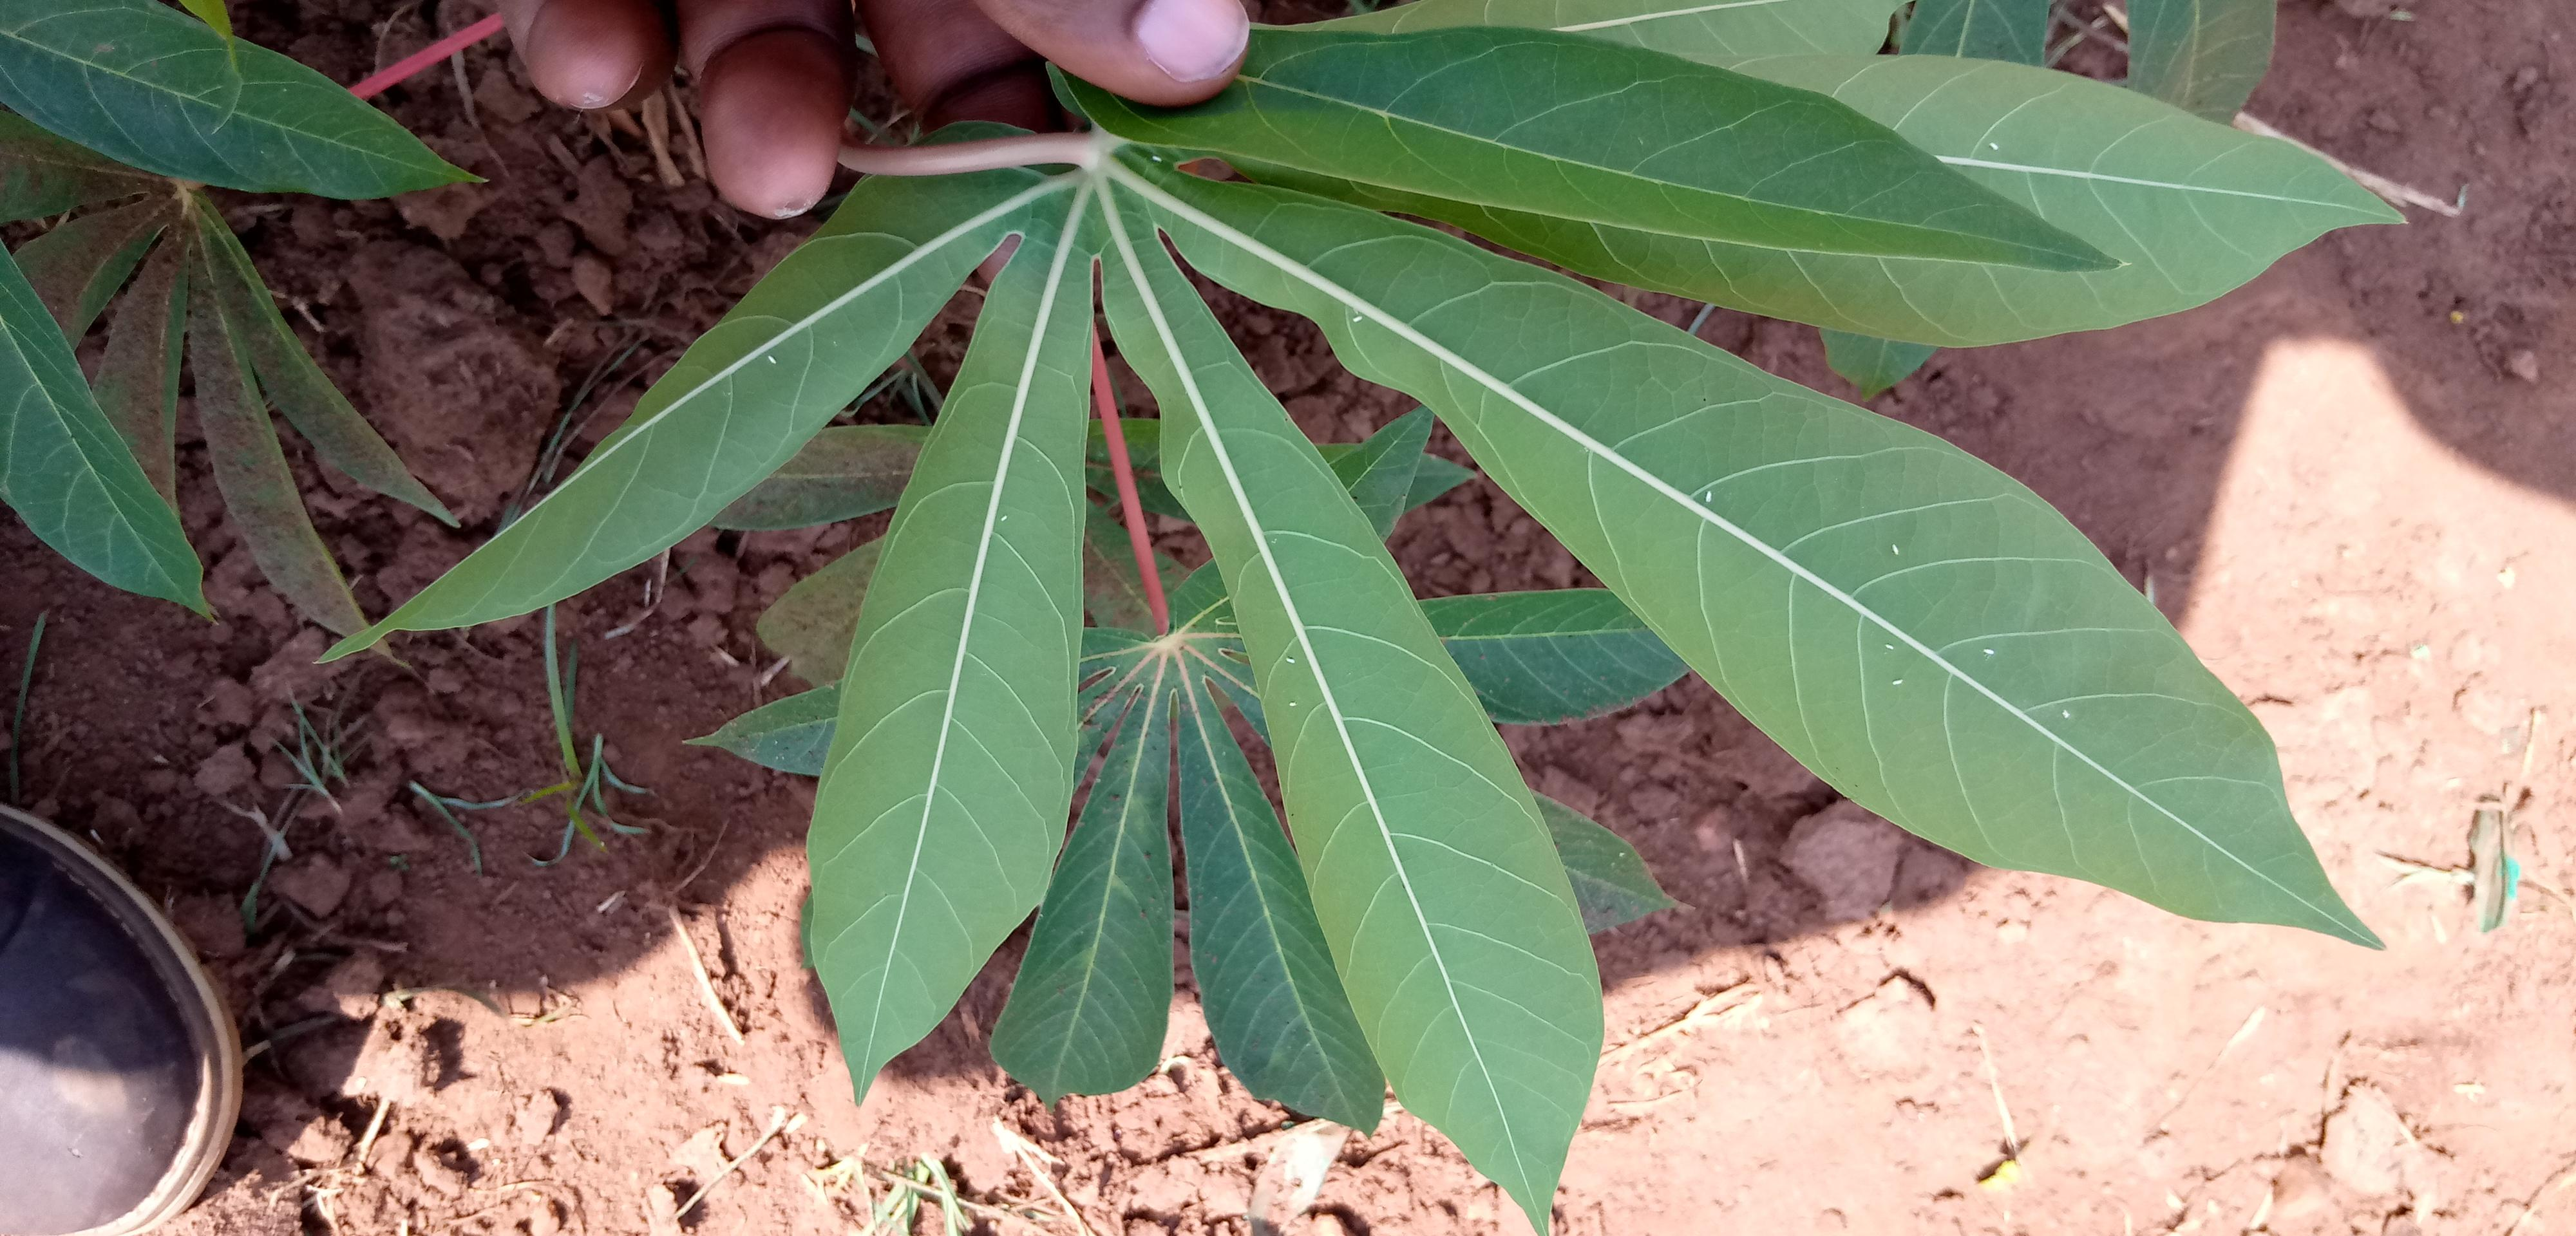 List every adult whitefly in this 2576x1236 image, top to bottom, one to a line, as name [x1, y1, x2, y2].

whitefly [1142, 140, 1165, 174]
whitefly [1340, 303, 1372, 339]
whitefly [754, 346, 784, 379]
whitefly [1694, 480, 1720, 515]
whitefly [990, 502, 1019, 539]
whitefly [1884, 532, 1910, 568]
whitefly [1877, 629, 1919, 657]
whitefly [1284, 646, 1307, 675]
whitefly [1879, 671, 1917, 699]
whitefly [1275, 688, 1307, 727]